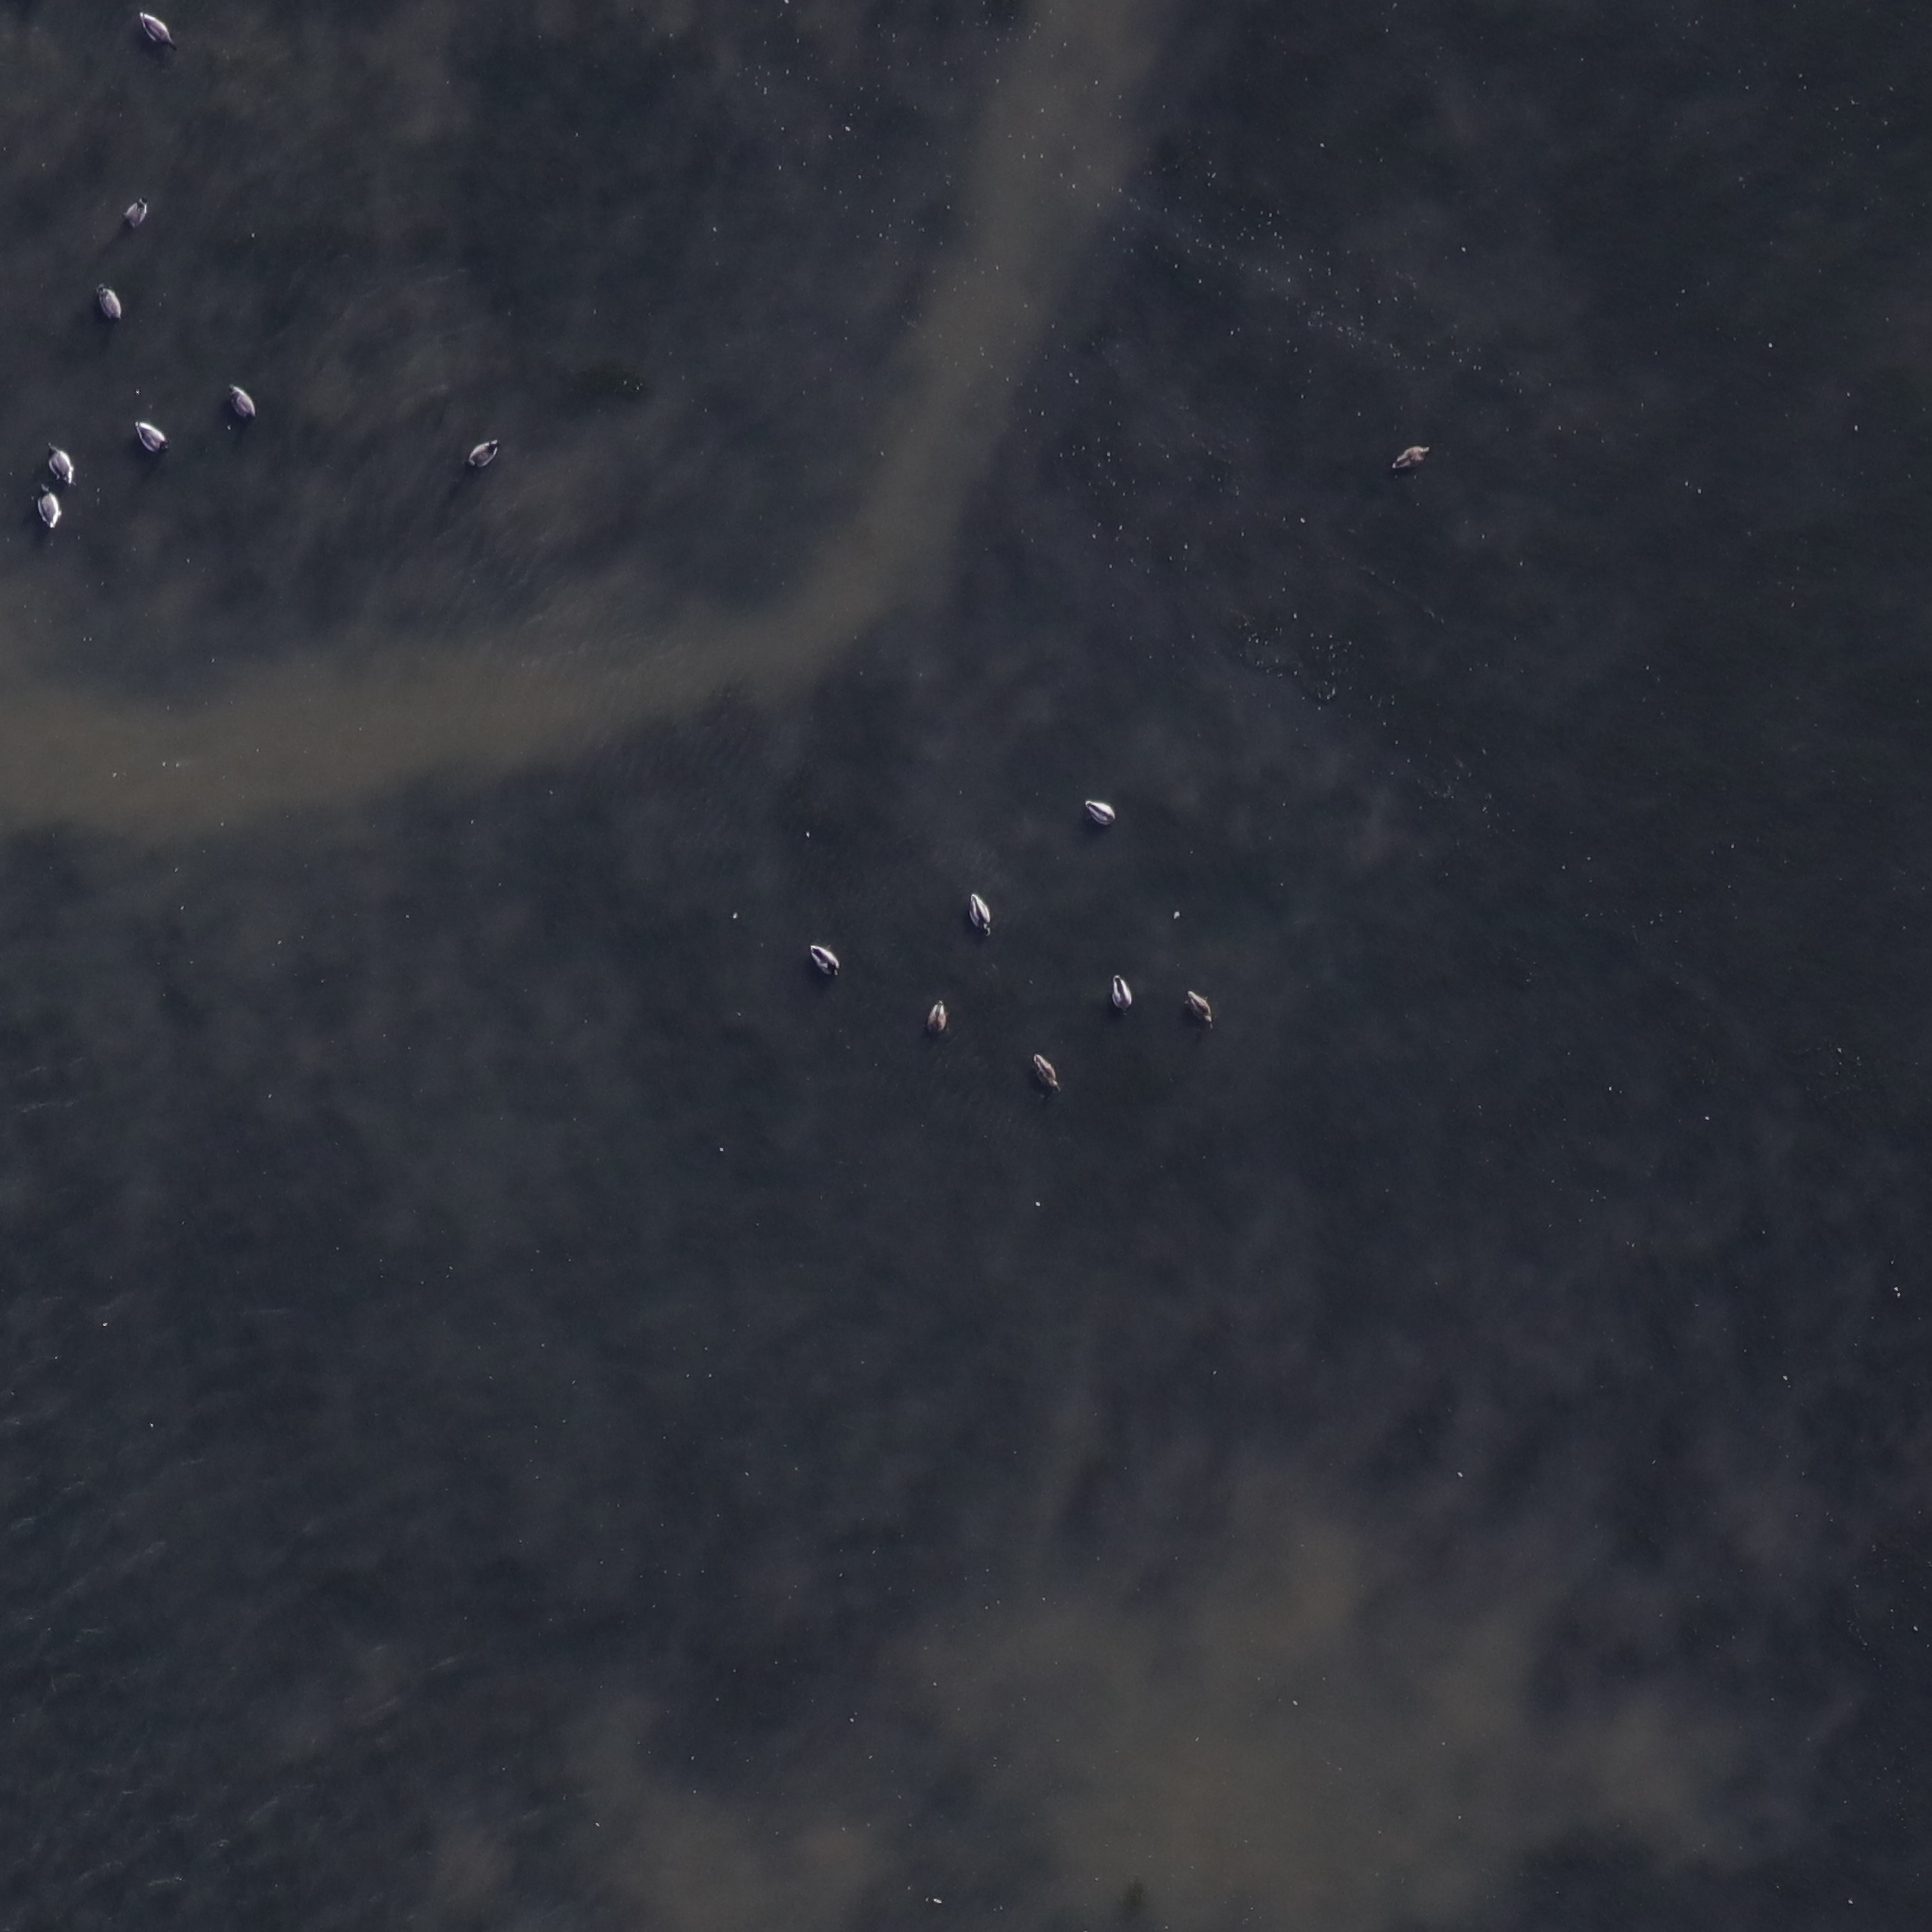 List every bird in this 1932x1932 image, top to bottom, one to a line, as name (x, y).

brant (155, 28)
brant (137, 213)
brant (108, 302)
brant (244, 402)
brant (156, 439)
brant (483, 455)
other bird (1412, 458)
brant (60, 460)
brant (47, 506)
other bird (1100, 812)
other bird (981, 915)
other bird (825, 961)
other bird (1118, 997)
other bird (1200, 1007)
other bird (936, 1018)
other bird (1048, 1071)